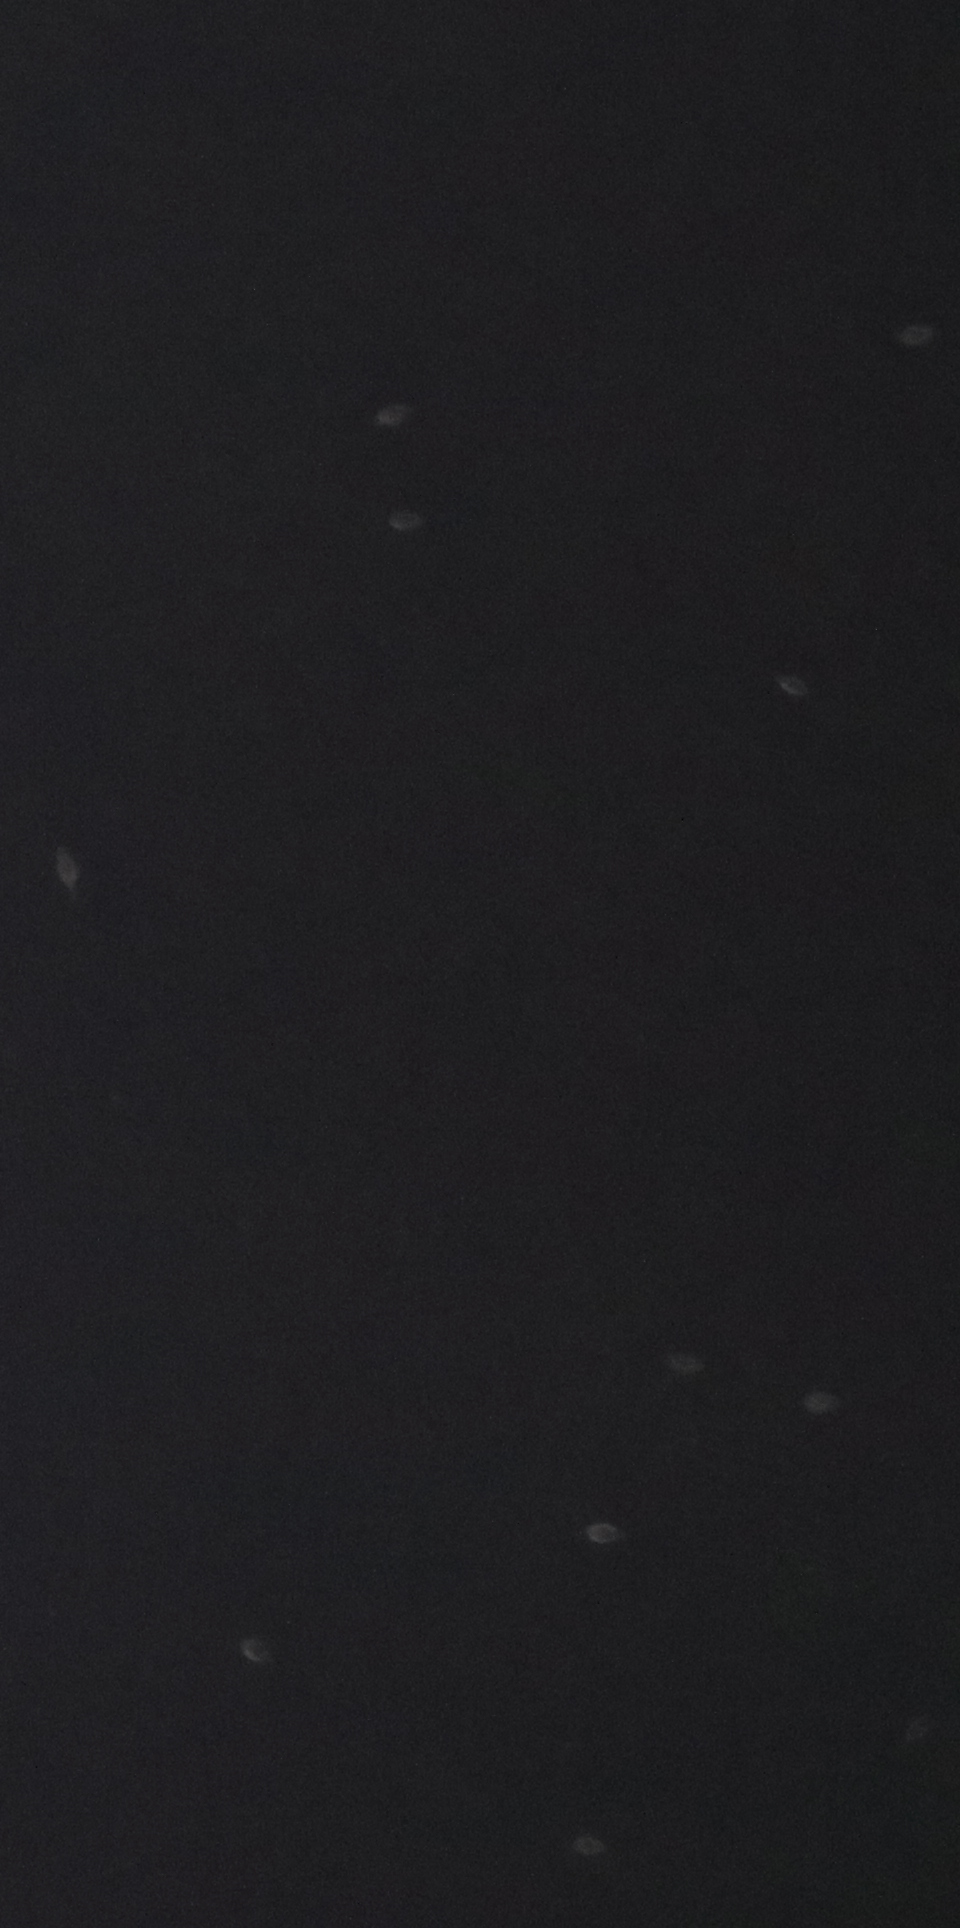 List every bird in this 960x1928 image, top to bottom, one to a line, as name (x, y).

brant (914, 336)
brant (391, 408)
brant (404, 506)
brant (794, 678)
brant (67, 868)
brant (694, 1364)
brant (808, 1408)
brant (603, 1532)
brant (264, 1651)
brant (911, 1727)
brant (595, 1847)